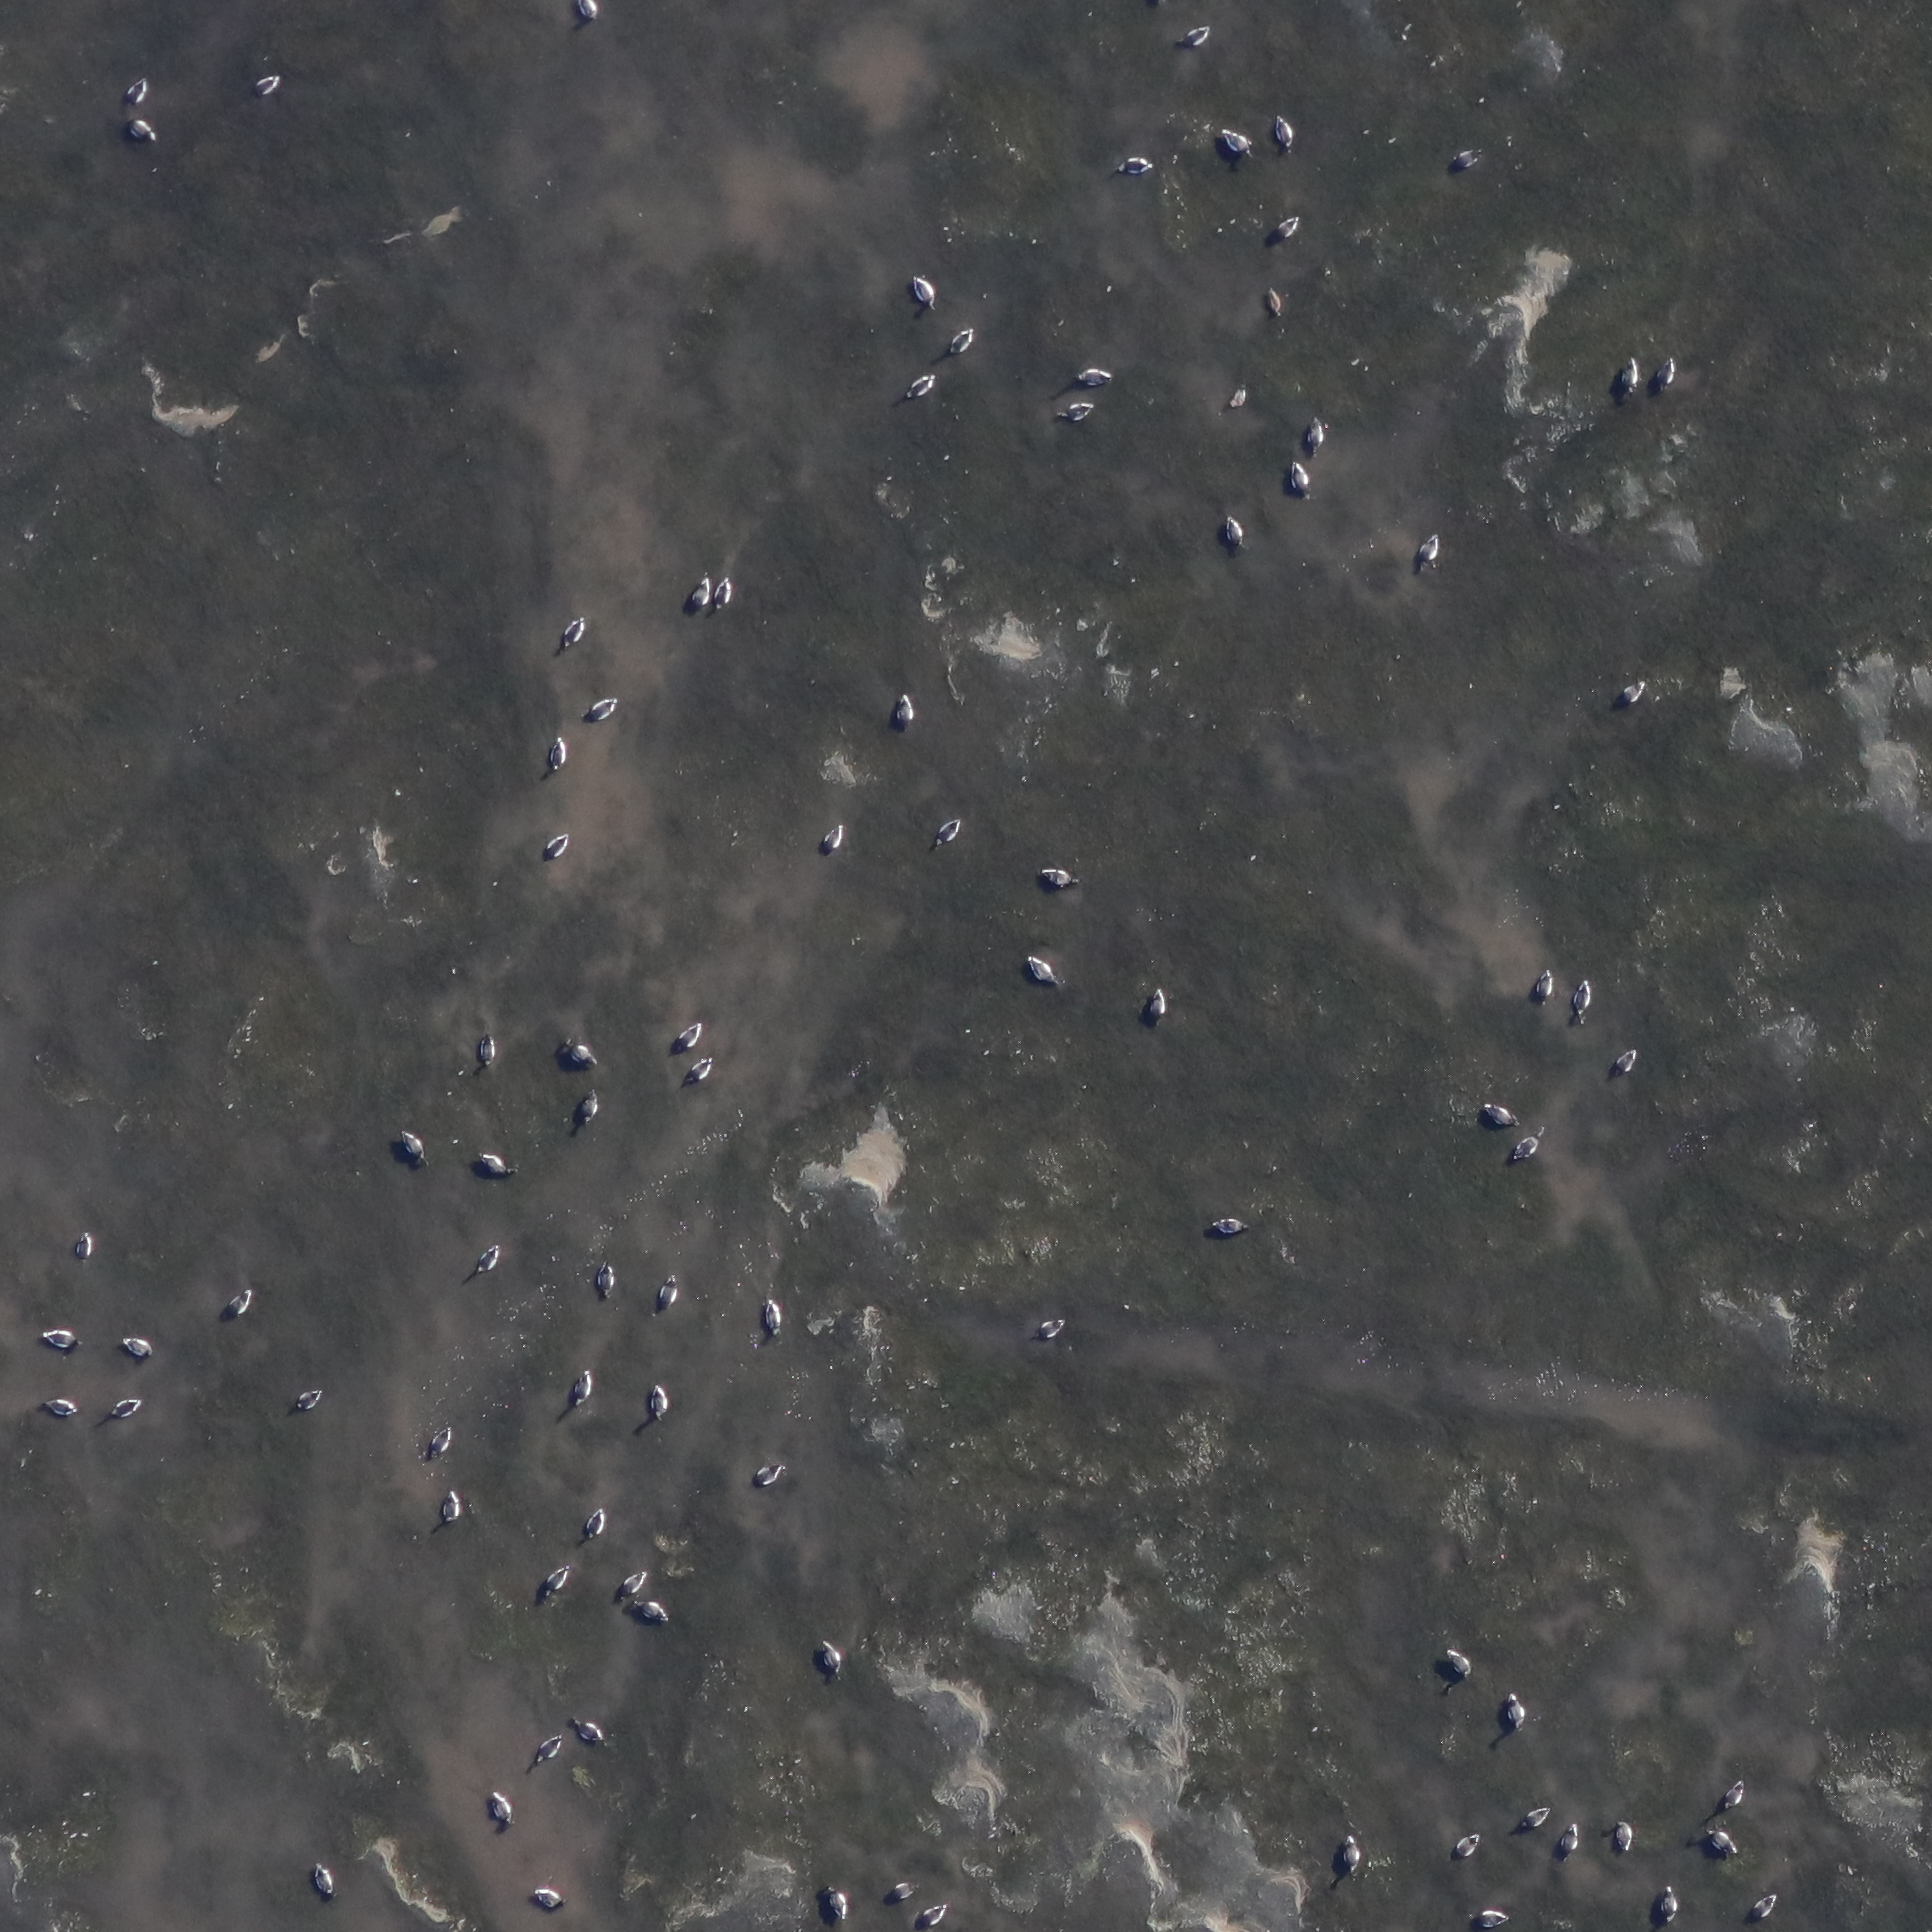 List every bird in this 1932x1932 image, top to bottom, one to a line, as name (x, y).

brant (586, 9)
brant (1191, 39)
brant (266, 86)
brant (139, 92)
brant (141, 129)
brant (1284, 133)
brant (1236, 143)
brant (1465, 158)
brant (1133, 168)
brant (1285, 230)
brant (924, 295)
other bird (1274, 299)
brant (959, 343)
brant (1631, 377)
brant (1664, 377)
brant (1089, 382)
brant (919, 388)
other bird (1240, 397)
brant (1078, 413)
brant (1316, 435)
brant (1299, 480)
brant (1234, 534)
brant (1428, 552)
brant (699, 590)
brant (725, 591)
brant (574, 632)
brant (1631, 692)
brant (601, 709)
brant (903, 711)
brant (557, 754)
brant (946, 831)
brant (834, 840)
brant (556, 848)
brant (1059, 877)
brant (1042, 970)
brant (1542, 987)
brant (1582, 999)
brant (1157, 1005)
brant (687, 1037)
brant (486, 1048)
brant (582, 1054)
brant (1623, 1063)
brant (697, 1069)
brant (585, 1110)
brant (1497, 1114)
brant (414, 1144)
brant (1524, 1150)
brant (493, 1164)
brant (1231, 1226)
brant (83, 1248)
brant (487, 1260)
brant (605, 1280)
brant (668, 1294)
brant (239, 1303)
brant (769, 1321)
brant (1048, 1329)
brant (62, 1338)
brant (139, 1348)
brant (581, 1391)
brant (309, 1400)
brant (658, 1402)
brant (59, 1406)
brant (126, 1409)
brant (440, 1444)
brant (767, 1475)
brant (453, 1507)
brant (592, 1524)
brant (555, 1583)
brant (633, 1586)
brant (652, 1610)
brant (831, 1658)
brant (1458, 1664)
brant (1515, 1712)
brant (587, 1733)
brant (550, 1752)
brant (1733, 1795)
brant (501, 1811)
brant (1535, 1817)
brant (1623, 1836)
brant (1720, 1840)
brant (1570, 1841)
brant (1466, 1847)
brant (1350, 1853)
brant (325, 1882)
brant (901, 1889)
brant (549, 1899)
brant (841, 1904)
brant (1668, 1905)
brant (1762, 1907)
brant (933, 1915)
brant (1489, 1919)